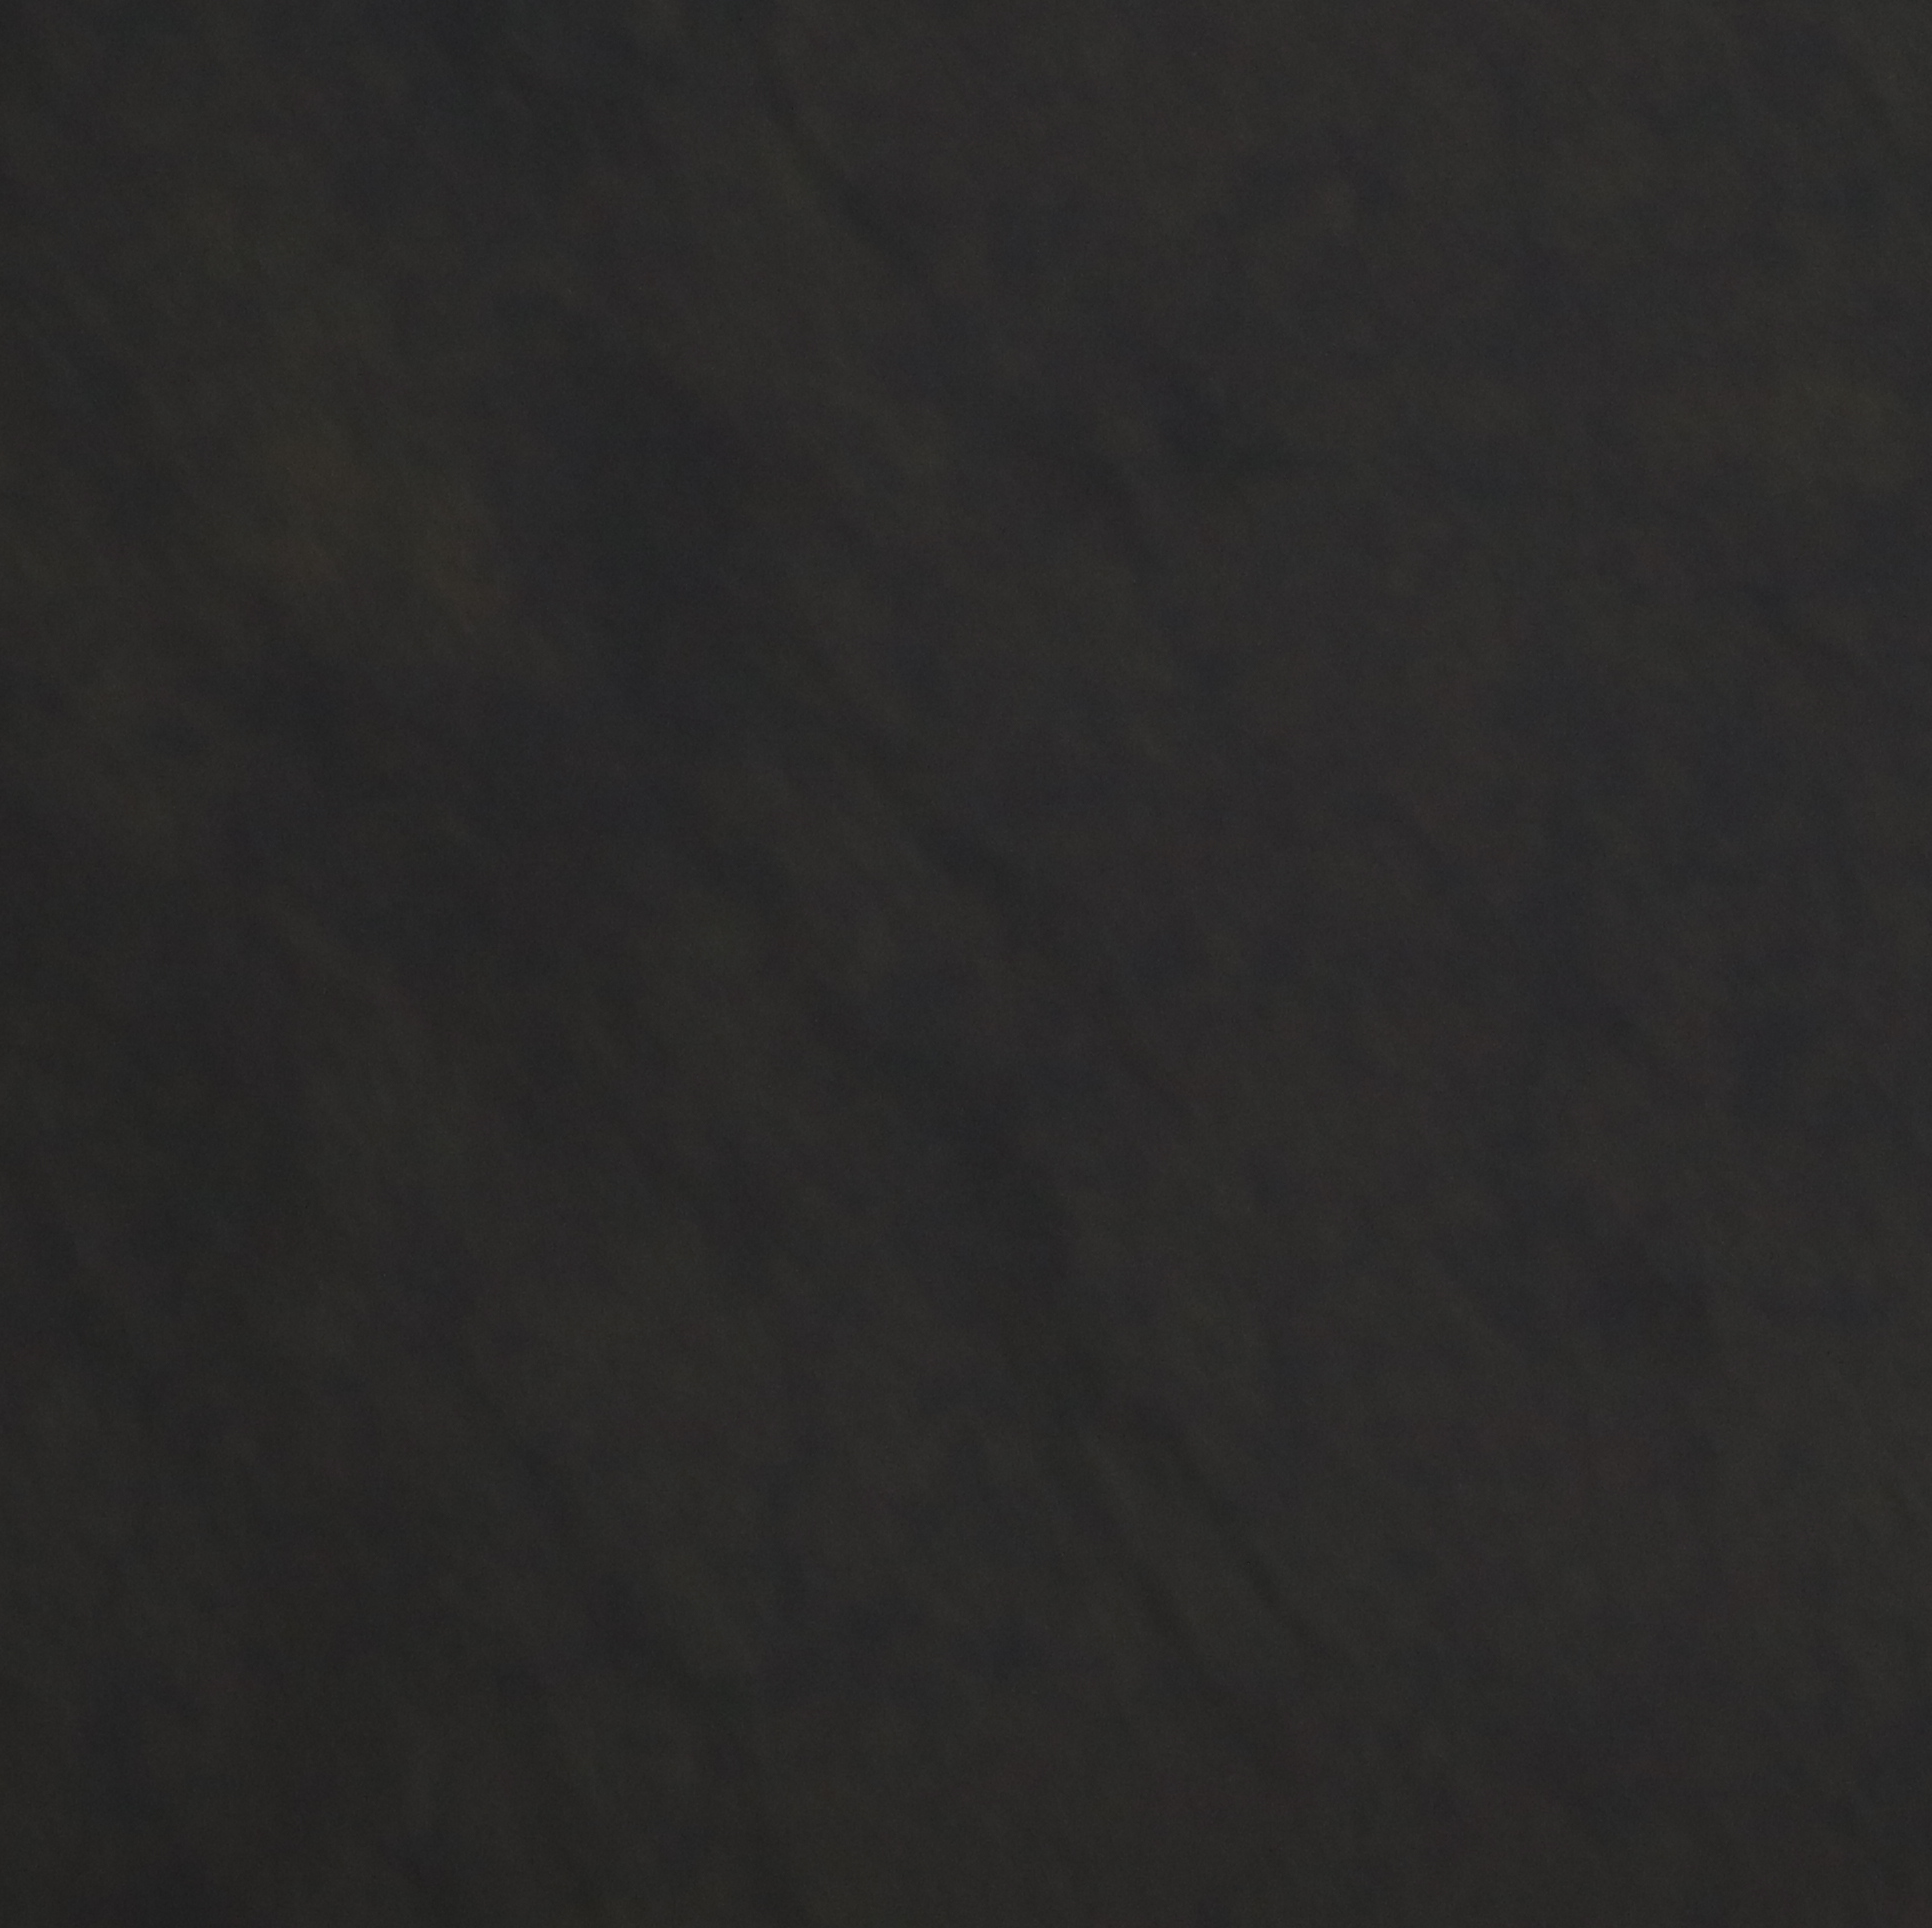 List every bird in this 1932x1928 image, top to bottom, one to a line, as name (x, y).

None